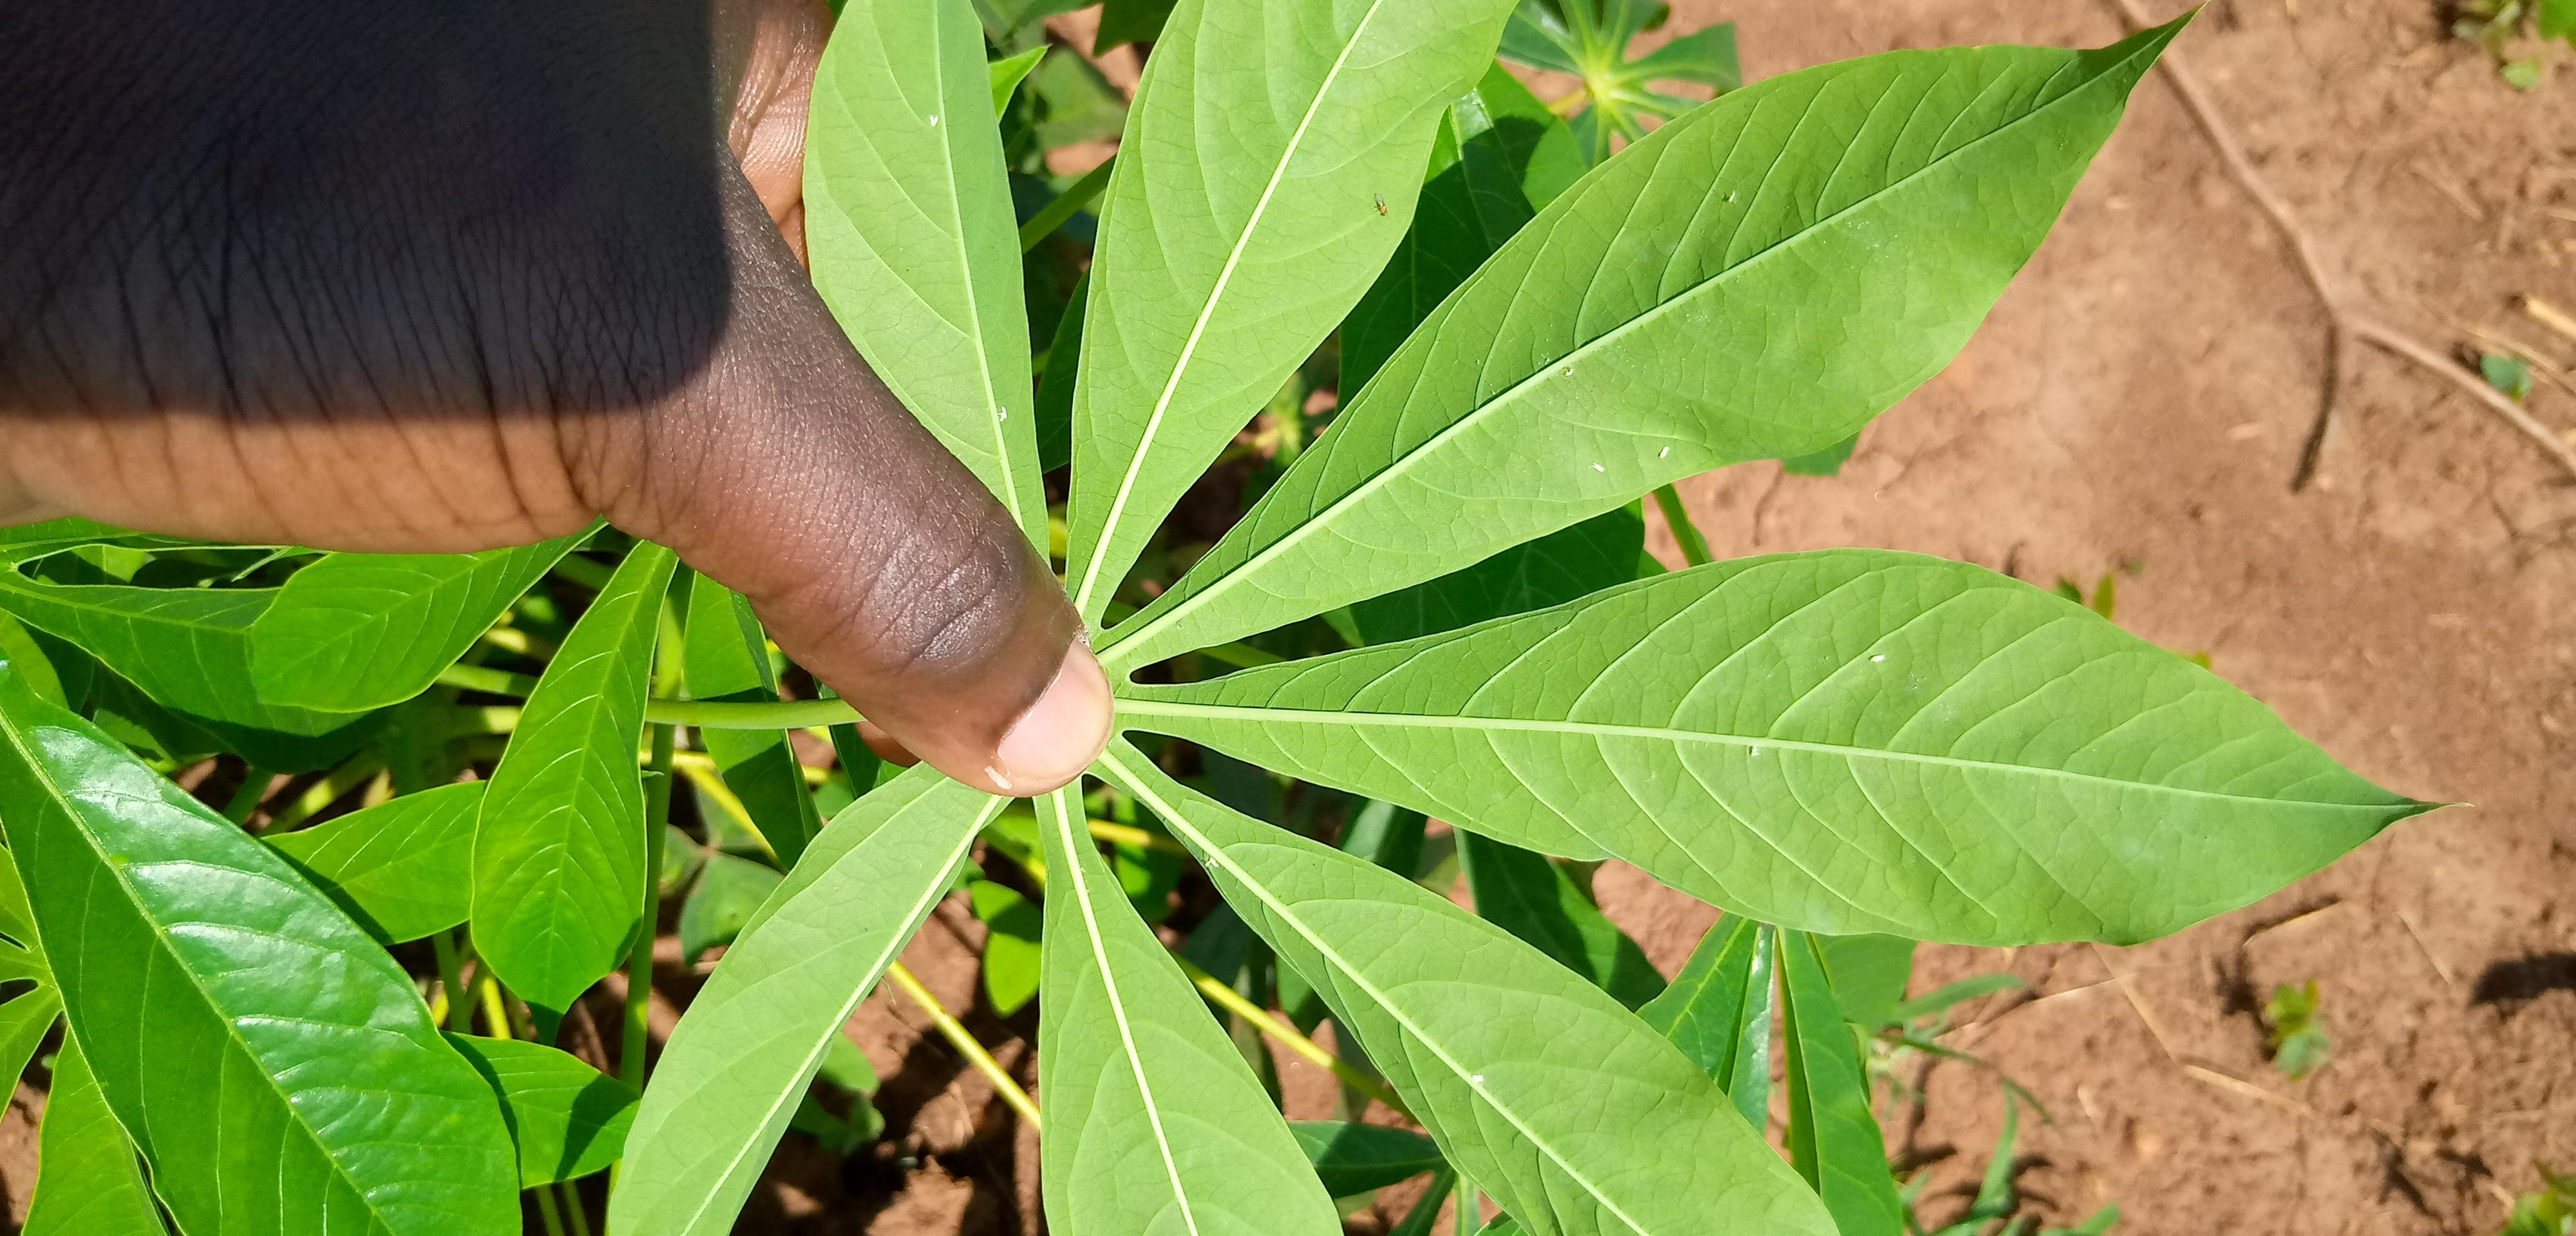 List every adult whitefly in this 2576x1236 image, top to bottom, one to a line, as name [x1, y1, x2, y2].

whitefly [923, 109, 942, 135]
whitefly [1719, 182, 1747, 212]
whitefly [990, 398, 1018, 431]
whitefly [1650, 442, 1676, 464]
whitefly [1589, 454, 1607, 478]
whitefly [1863, 648, 1897, 671]
whitefly [1743, 737, 1766, 763]
whitefly [1466, 1069, 1495, 1091]